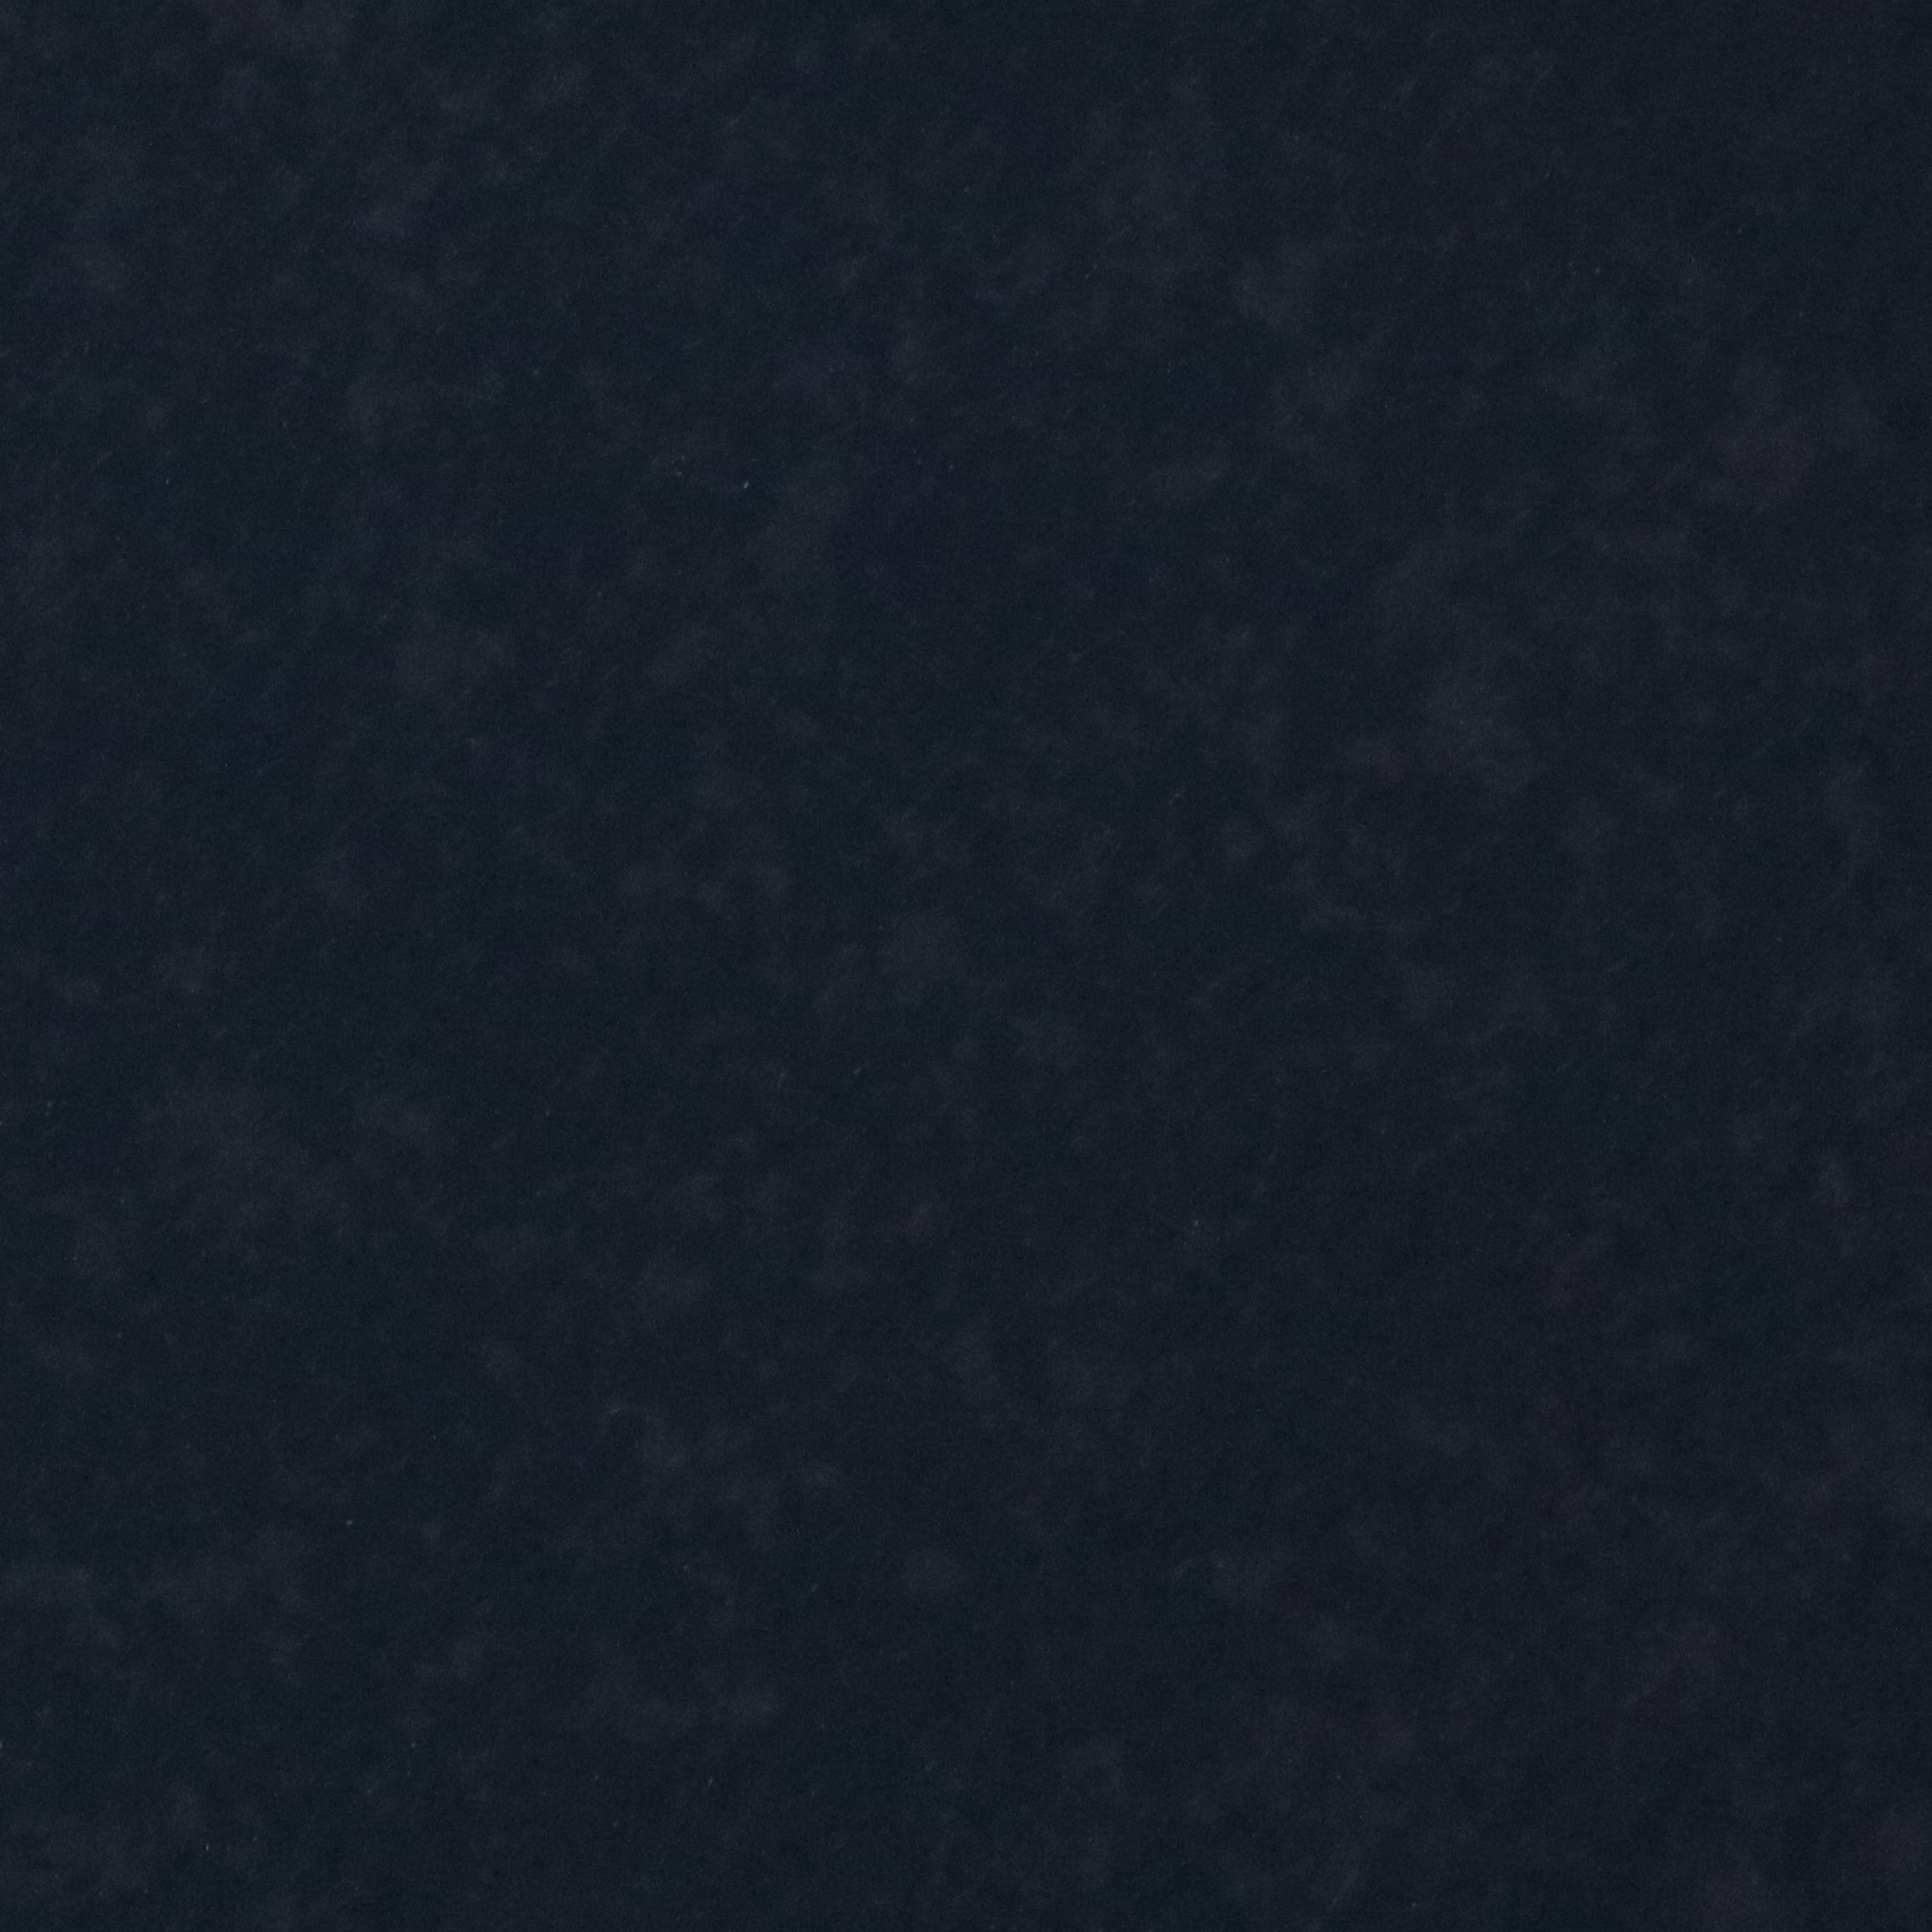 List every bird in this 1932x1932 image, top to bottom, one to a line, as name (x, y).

None